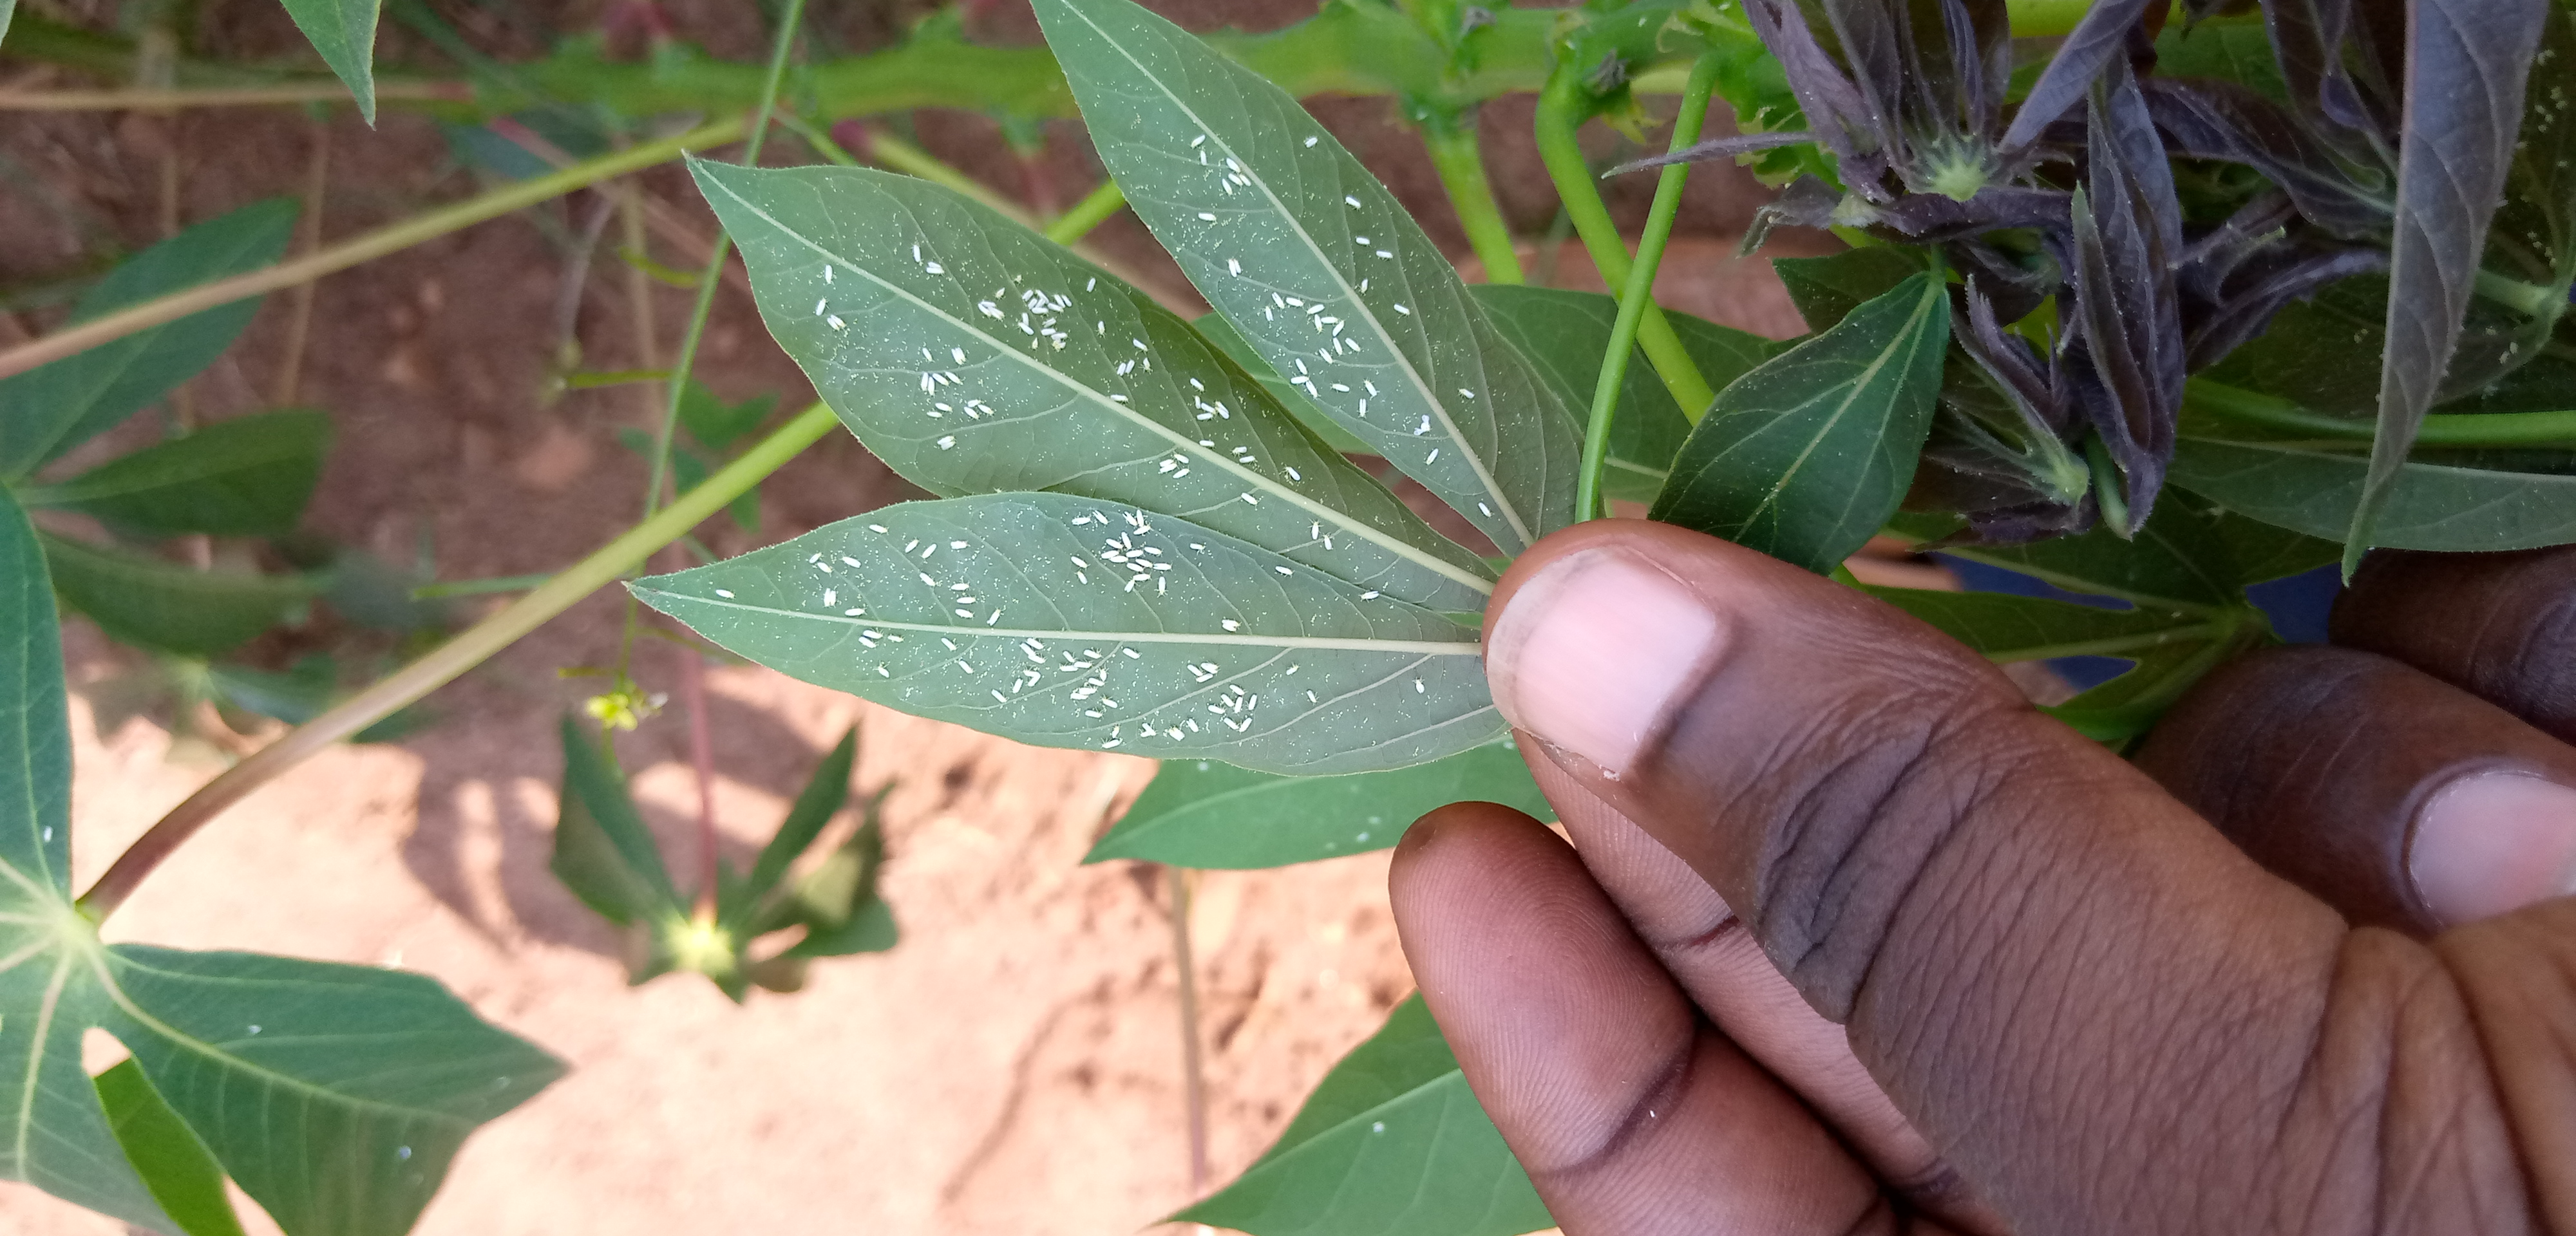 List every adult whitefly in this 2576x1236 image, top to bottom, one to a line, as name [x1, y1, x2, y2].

whitefly [1189, 133, 1206, 149]
whitefly [1303, 136, 1320, 149]
whitefly [1199, 149, 1207, 167]
whitefly [1226, 156, 1241, 173]
whitefly [1227, 172, 1243, 187]
whitefly [1238, 172, 1253, 187]
whitefly [1221, 177, 1233, 196]
whitefly [1344, 194, 1362, 211]
whitefly [1197, 211, 1218, 223]
whitefly [1353, 235, 1371, 247]
whitefly [911, 243, 923, 263]
whitefly [1374, 249, 1394, 261]
whitefly [1227, 257, 1238, 278]
whitefly [1233, 257, 1242, 274]
whitefly [927, 261, 941, 267]
whitefly [824, 263, 833, 285]
whitefly [925, 267, 945, 275]
whitefly [1084, 276, 1097, 293]
whitefly [1359, 277, 1368, 296]
whitefly [994, 285, 1007, 300]
whitefly [1021, 288, 1034, 301]
whitefly [1035, 289, 1049, 300]
whitefly [1271, 291, 1285, 310]
whitefly [1054, 292, 1066, 306]
whitefly [1061, 294, 1073, 308]
whitefly [815, 295, 827, 317]
whitefly [1285, 297, 1304, 307]
whitefly [1027, 297, 1039, 308]
whitefly [981, 300, 998, 307]
whitefly [1046, 302, 1064, 314]
whitefly [1392, 302, 1412, 317]
whitefly [978, 303, 991, 317]
whitefly [1306, 303, 1327, 315]
whitefly [1264, 304, 1274, 323]
whitefly [988, 307, 1005, 321]
whitefly [1031, 307, 1049, 314]
whitefly [1314, 312, 1323, 334]
whitefly [829, 314, 846, 329]
whitefly [1320, 316, 1339, 324]
whitefly [825, 317, 840, 333]
whitefly [1041, 317, 1057, 329]
whitefly [1095, 319, 1106, 339]
whitefly [1332, 319, 1345, 337]
whitefly [1017, 321, 1036, 336]
whitefly [1039, 327, 1056, 335]
whitefly [1051, 331, 1070, 339]
whitefly [1132, 336, 1150, 353]
whitefly [1030, 337, 1039, 351]
whitefly [1331, 337, 1344, 355]
whitefly [1345, 337, 1361, 353]
whitefly [1055, 341, 1068, 353]
whitefly [950, 346, 967, 366]
whitefly [921, 346, 933, 362]
whitefly [1318, 347, 1333, 365]
whitefly [1141, 355, 1155, 377]
whitefly [1294, 357, 1311, 376]
whitefly [1125, 359, 1136, 374]
whitefly [1116, 360, 1127, 377]
whitefly [945, 370, 961, 385]
whitefly [920, 371, 929, 392]
whitefly [931, 372, 949, 386]
whitefly [927, 375, 936, 396]
whitefly [1189, 376, 1205, 392]
whitefly [1289, 376, 1310, 384]
whitefly [1362, 378, 1378, 398]
whitefly [1305, 380, 1321, 400]
whitefly [1331, 381, 1351, 393]
whitefly [1457, 386, 1477, 401]
whitefly [1108, 393, 1129, 404]
whitefly [1193, 393, 1201, 409]
whitefly [1357, 396, 1368, 420]
whitefly [966, 398, 981, 407]
whitefly [1215, 400, 1230, 415]
whitefly [934, 402, 953, 413]
whitefly [1200, 402, 1217, 415]
whitefly [978, 403, 994, 416]
whitefly [963, 405, 979, 420]
whitefly [1215, 406, 1229, 419]
whitefly [925, 410, 943, 418]
whitefly [1195, 412, 1214, 421]
whitefly [1413, 413, 1433, 436]
whitefly [936, 435, 956, 445]
whitefly [1197, 438, 1215, 449]
whitefly [942, 440, 957, 450]
whitefly [1230, 445, 1248, 455]
whitefly [1423, 447, 1441, 466]
whitefly [1173, 451, 1190, 464]
whitefly [1238, 455, 1258, 465]
whitefly [1159, 457, 1175, 467]
whitefly [1159, 462, 1180, 474]
whitefly [1282, 464, 1302, 483]
whitefly [1171, 467, 1190, 480]
whitefly [1240, 491, 1259, 507]
whitefly [1477, 501, 1494, 519]
whitefly [1136, 507, 1144, 527]
whitefly [1090, 508, 1109, 526]
whitefly [1121, 510, 1137, 527]
whitefly [1070, 516, 1091, 526]
whitefly [1309, 518, 1321, 541]
whitefly [867, 523, 888, 535]
whitefly [1133, 523, 1152, 537]
whitefly [1120, 530, 1133, 550]
whitefly [1321, 532, 1334, 552]
whitefly [904, 538, 920, 555]
whitefly [1104, 538, 1124, 550]
whitefly [949, 539, 970, 550]
whitefly [1188, 540, 1208, 554]
whitefly [921, 542, 938, 560]
whitefly [1143, 545, 1163, 557]
whitefly [1124, 549, 1144, 558]
whitefly [1101, 550, 1121, 559]
whitefly [808, 551, 824, 565]
whitefly [840, 554, 862, 568]
whitefly [1070, 555, 1088, 568]
whitefly [1108, 555, 1130, 563]
whitefly [1135, 557, 1153, 569]
whitefly [816, 561, 833, 574]
whitefly [1153, 561, 1174, 572]
whitefly [1125, 562, 1144, 573]
whitefly [1274, 563, 1296, 578]
whitefly [1075, 570, 1089, 585]
whitefly [918, 571, 936, 587]
whitefly [1132, 572, 1151, 581]
whitefly [1155, 574, 1169, 597]
whitefly [1122, 579, 1137, 594]
whitefly [950, 581, 971, 591]
whitefly [822, 586, 829, 608]
whitefly [714, 586, 735, 600]
whitefly [1358, 588, 1381, 604]
whitefly [829, 589, 838, 606]
whitefly [954, 596, 978, 604]
whitefly [843, 606, 867, 618]
whitefly [954, 606, 974, 620]
whitefly [985, 607, 1003, 626]
whitefly [1220, 618, 1240, 627]
whitefly [1221, 623, 1237, 632]
whitefly [861, 628, 884, 640]
whitefly [885, 631, 905, 644]
whitefly [857, 635, 878, 648]
whitefly [940, 636, 958, 652]
whitefly [1025, 637, 1044, 650]
whitefly [1019, 642, 1035, 654]
whitefly [1121, 646, 1141, 660]
whitefly [1082, 648, 1101, 659]
whitefly [1062, 650, 1075, 663]
whitefly [1027, 653, 1046, 664]
whitefly [956, 658, 973, 675]
whitefly [1074, 660, 1093, 670]
whitefly [1285, 660, 1301, 677]
whitefly [1200, 661, 1220, 674]
whitefly [1186, 662, 1202, 677]
whitefly [875, 663, 892, 680]
whitefly [1057, 664, 1074, 672]
whitefly [1097, 668, 1108, 682]
whitefly [1021, 668, 1039, 677]
whitefly [1195, 672, 1215, 684]
whitefly [1028, 674, 1042, 688]
whitefly [1410, 675, 1428, 695]
whitefly [1087, 677, 1105, 687]
whitefly [1011, 677, 1024, 695]
whitefly [1228, 684, 1245, 695]
whitefly [1077, 687, 1097, 695]
whitefly [990, 688, 1007, 704]
whitefly [1305, 689, 1320, 705]
whitefly [1246, 691, 1258, 712]
whitefly [1069, 692, 1088, 701]
whitefly [1220, 692, 1235, 708]
whitefly [1233, 695, 1244, 715]
whitefly [1101, 696, 1119, 709]
whitefly [1206, 703, 1226, 715]
whitefly [1083, 709, 1103, 719]
whitefly [1222, 716, 1239, 731]
whitefly [1185, 716, 1200, 733]
whitefly [1237, 717, 1254, 733]
whitefly [1141, 721, 1157, 737]
whitefly [1110, 724, 1122, 739]
whitefly [1166, 725, 1187, 742]
whitefly [1139, 731, 1150, 738]
whitefly [1101, 738, 1122, 750]